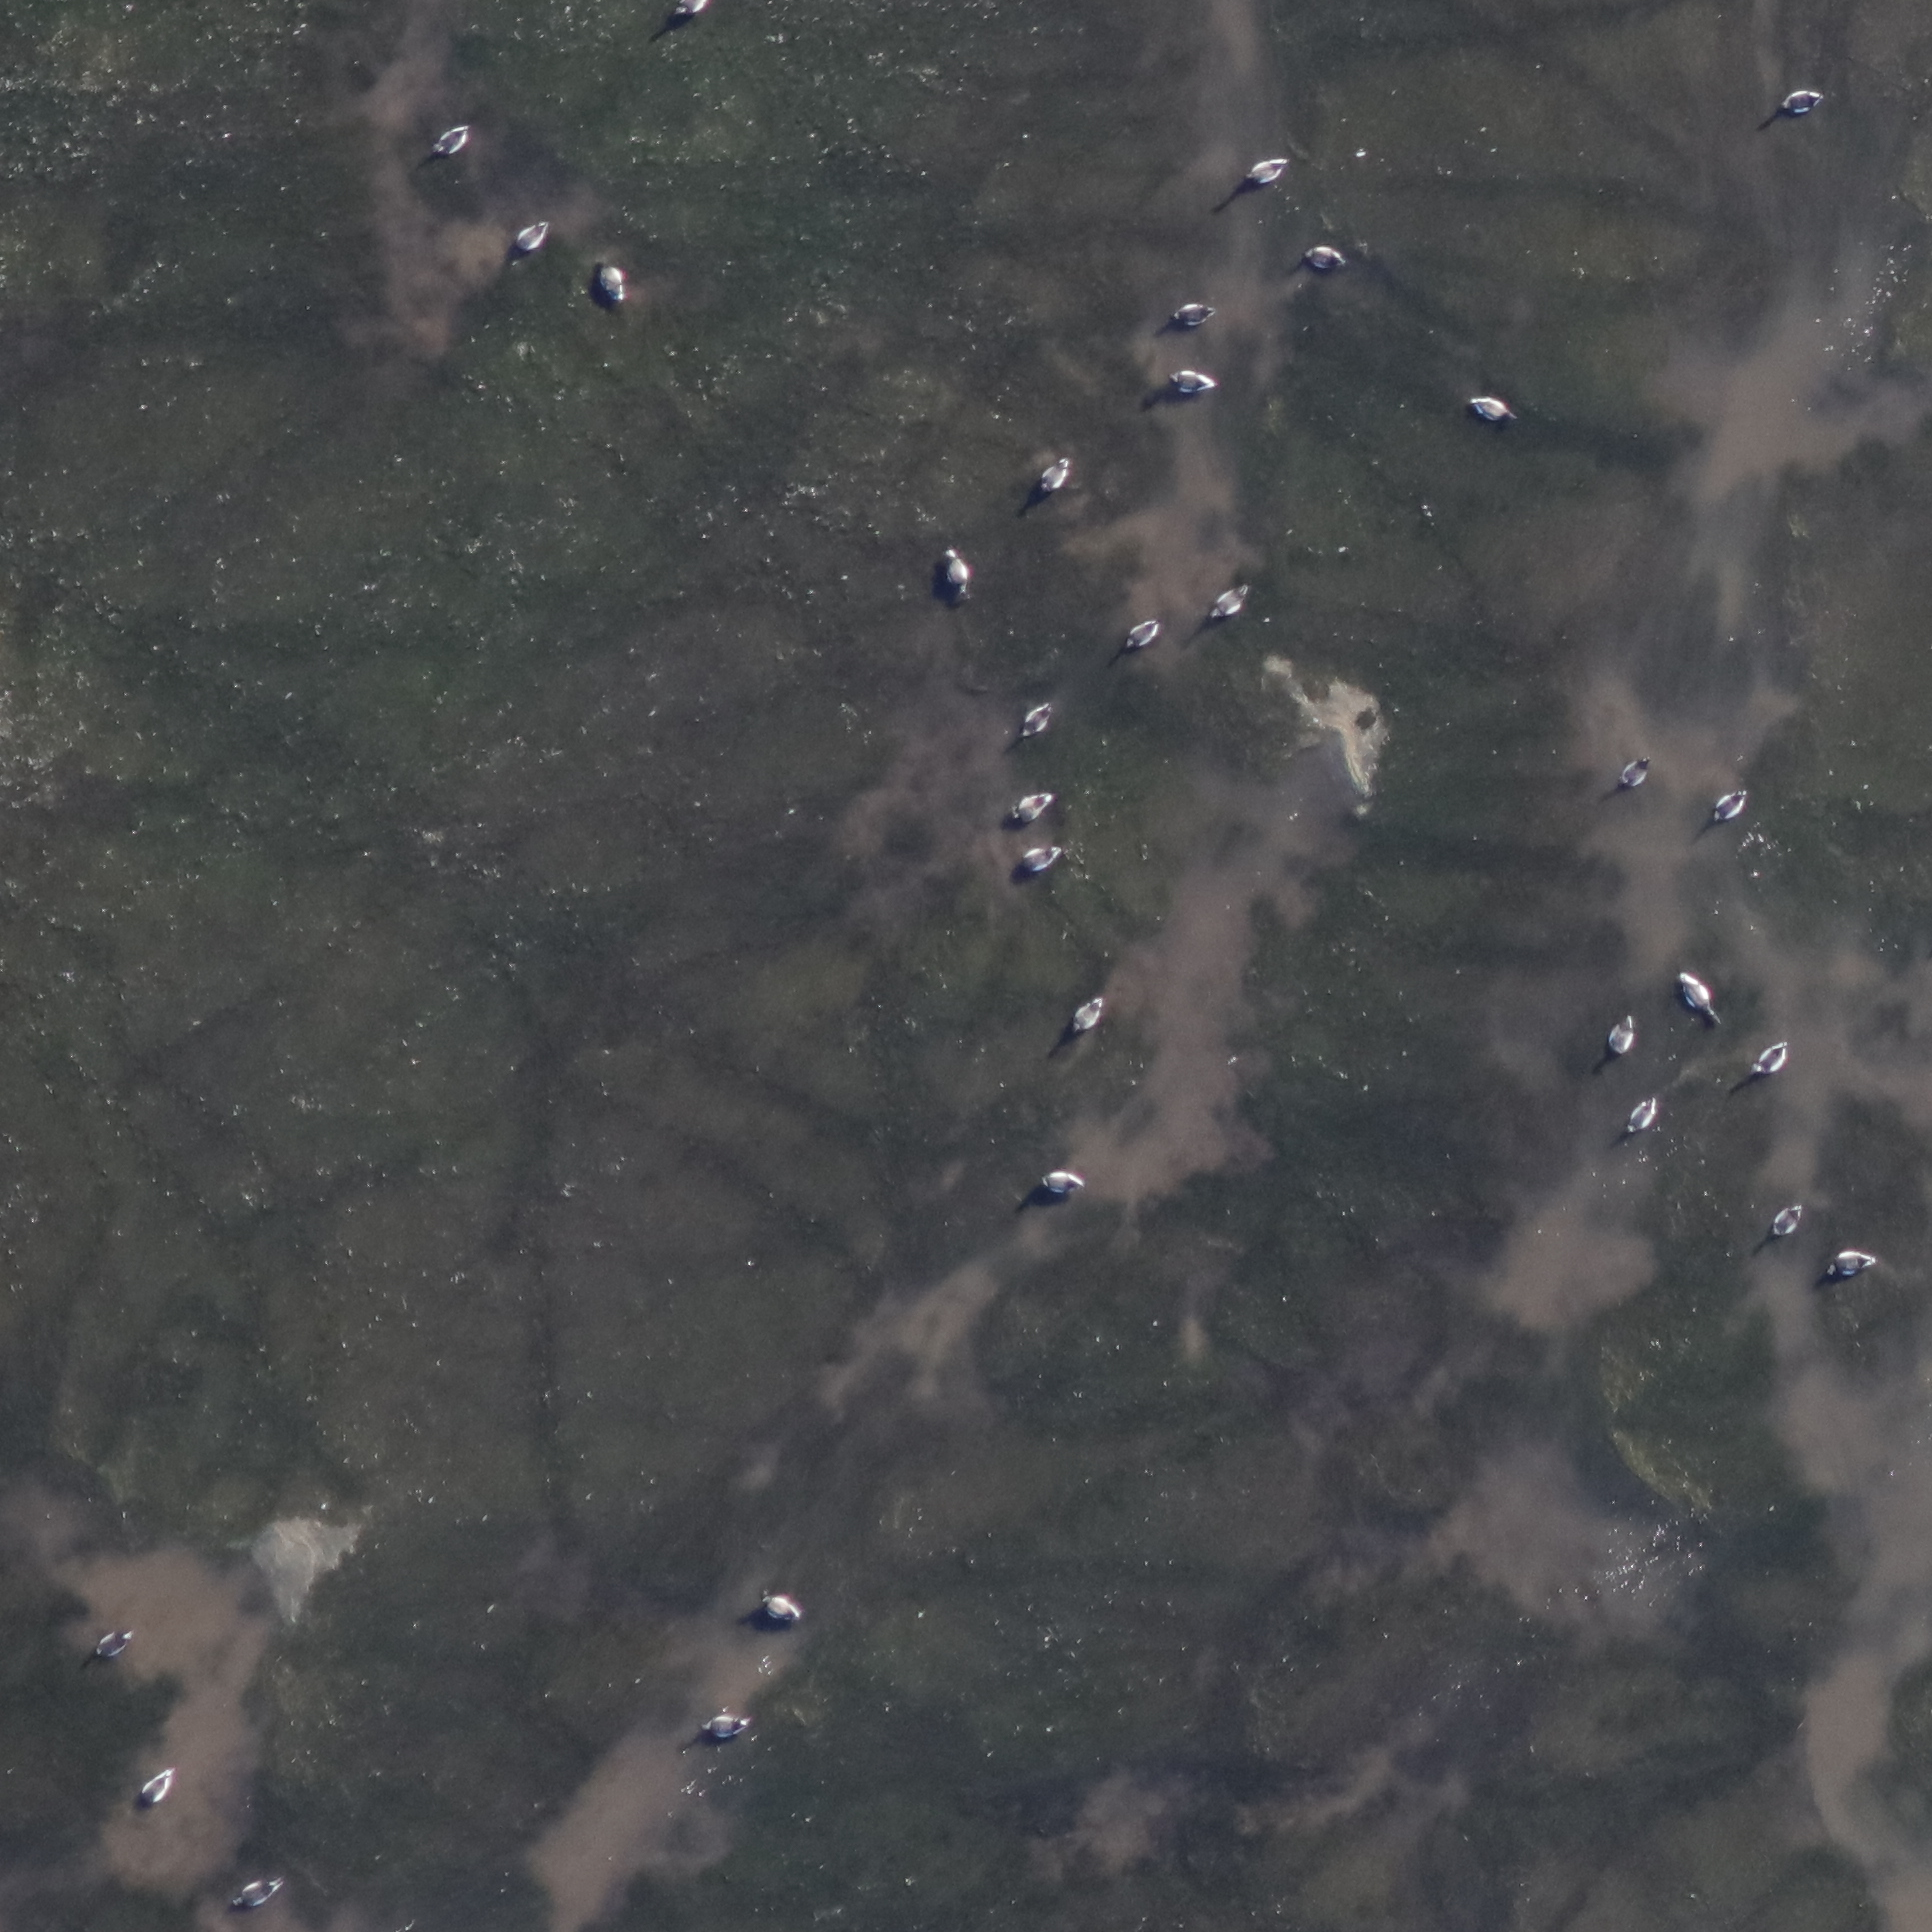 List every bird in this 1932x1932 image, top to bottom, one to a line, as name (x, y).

brant (692, 2)
brant (1801, 103)
brant (451, 142)
brant (1265, 171)
brant (531, 237)
brant (1322, 258)
brant (613, 282)
brant (1192, 317)
brant (1191, 381)
brant (1492, 410)
brant (1055, 475)
brant (957, 572)
brant (1229, 603)
brant (1141, 635)
brant (1035, 721)
brant (1633, 774)
brant (1728, 807)
brant (1030, 808)
brant (1038, 858)
brant (1698, 996)
brant (1087, 1017)
brant (1618, 1038)
brant (1770, 1061)
brant (1641, 1118)
brant (1060, 1184)
brant (1785, 1222)
brant (1849, 1266)
brant (783, 1609)
brant (111, 1647)
brant (728, 1727)
brant (156, 1790)
brant (256, 1894)